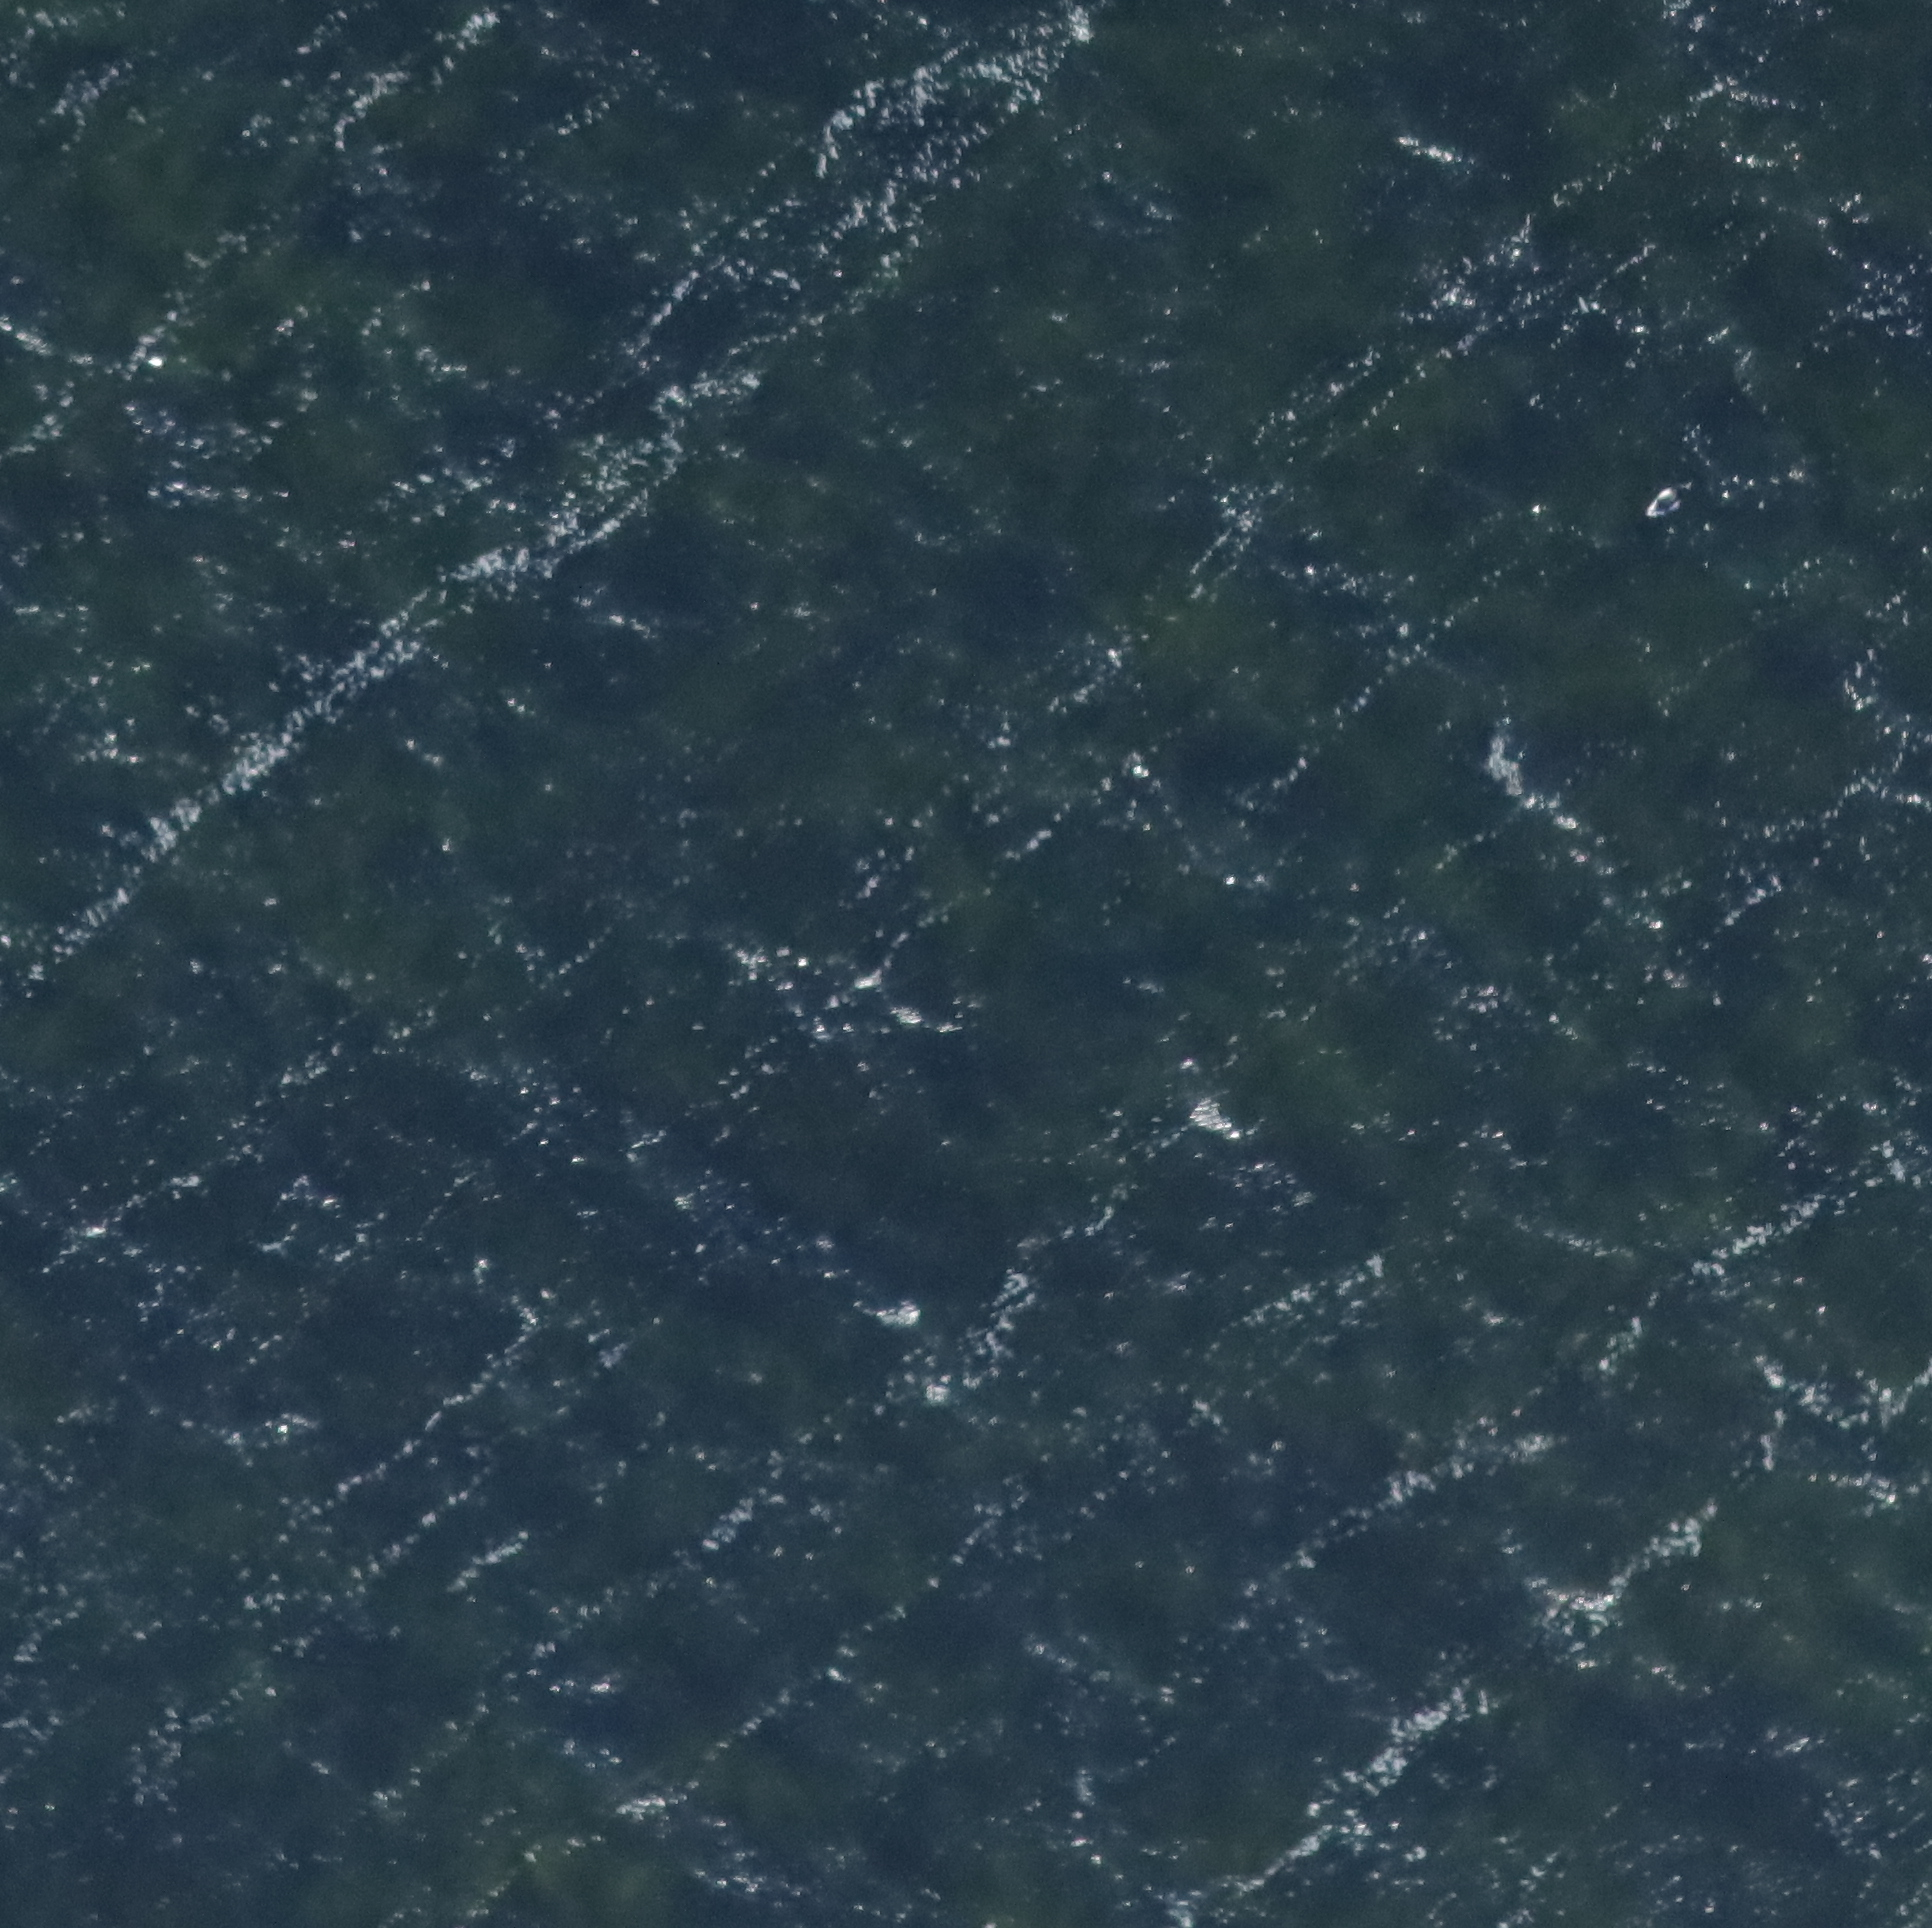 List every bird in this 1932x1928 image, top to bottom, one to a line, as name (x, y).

brant (1667, 503)